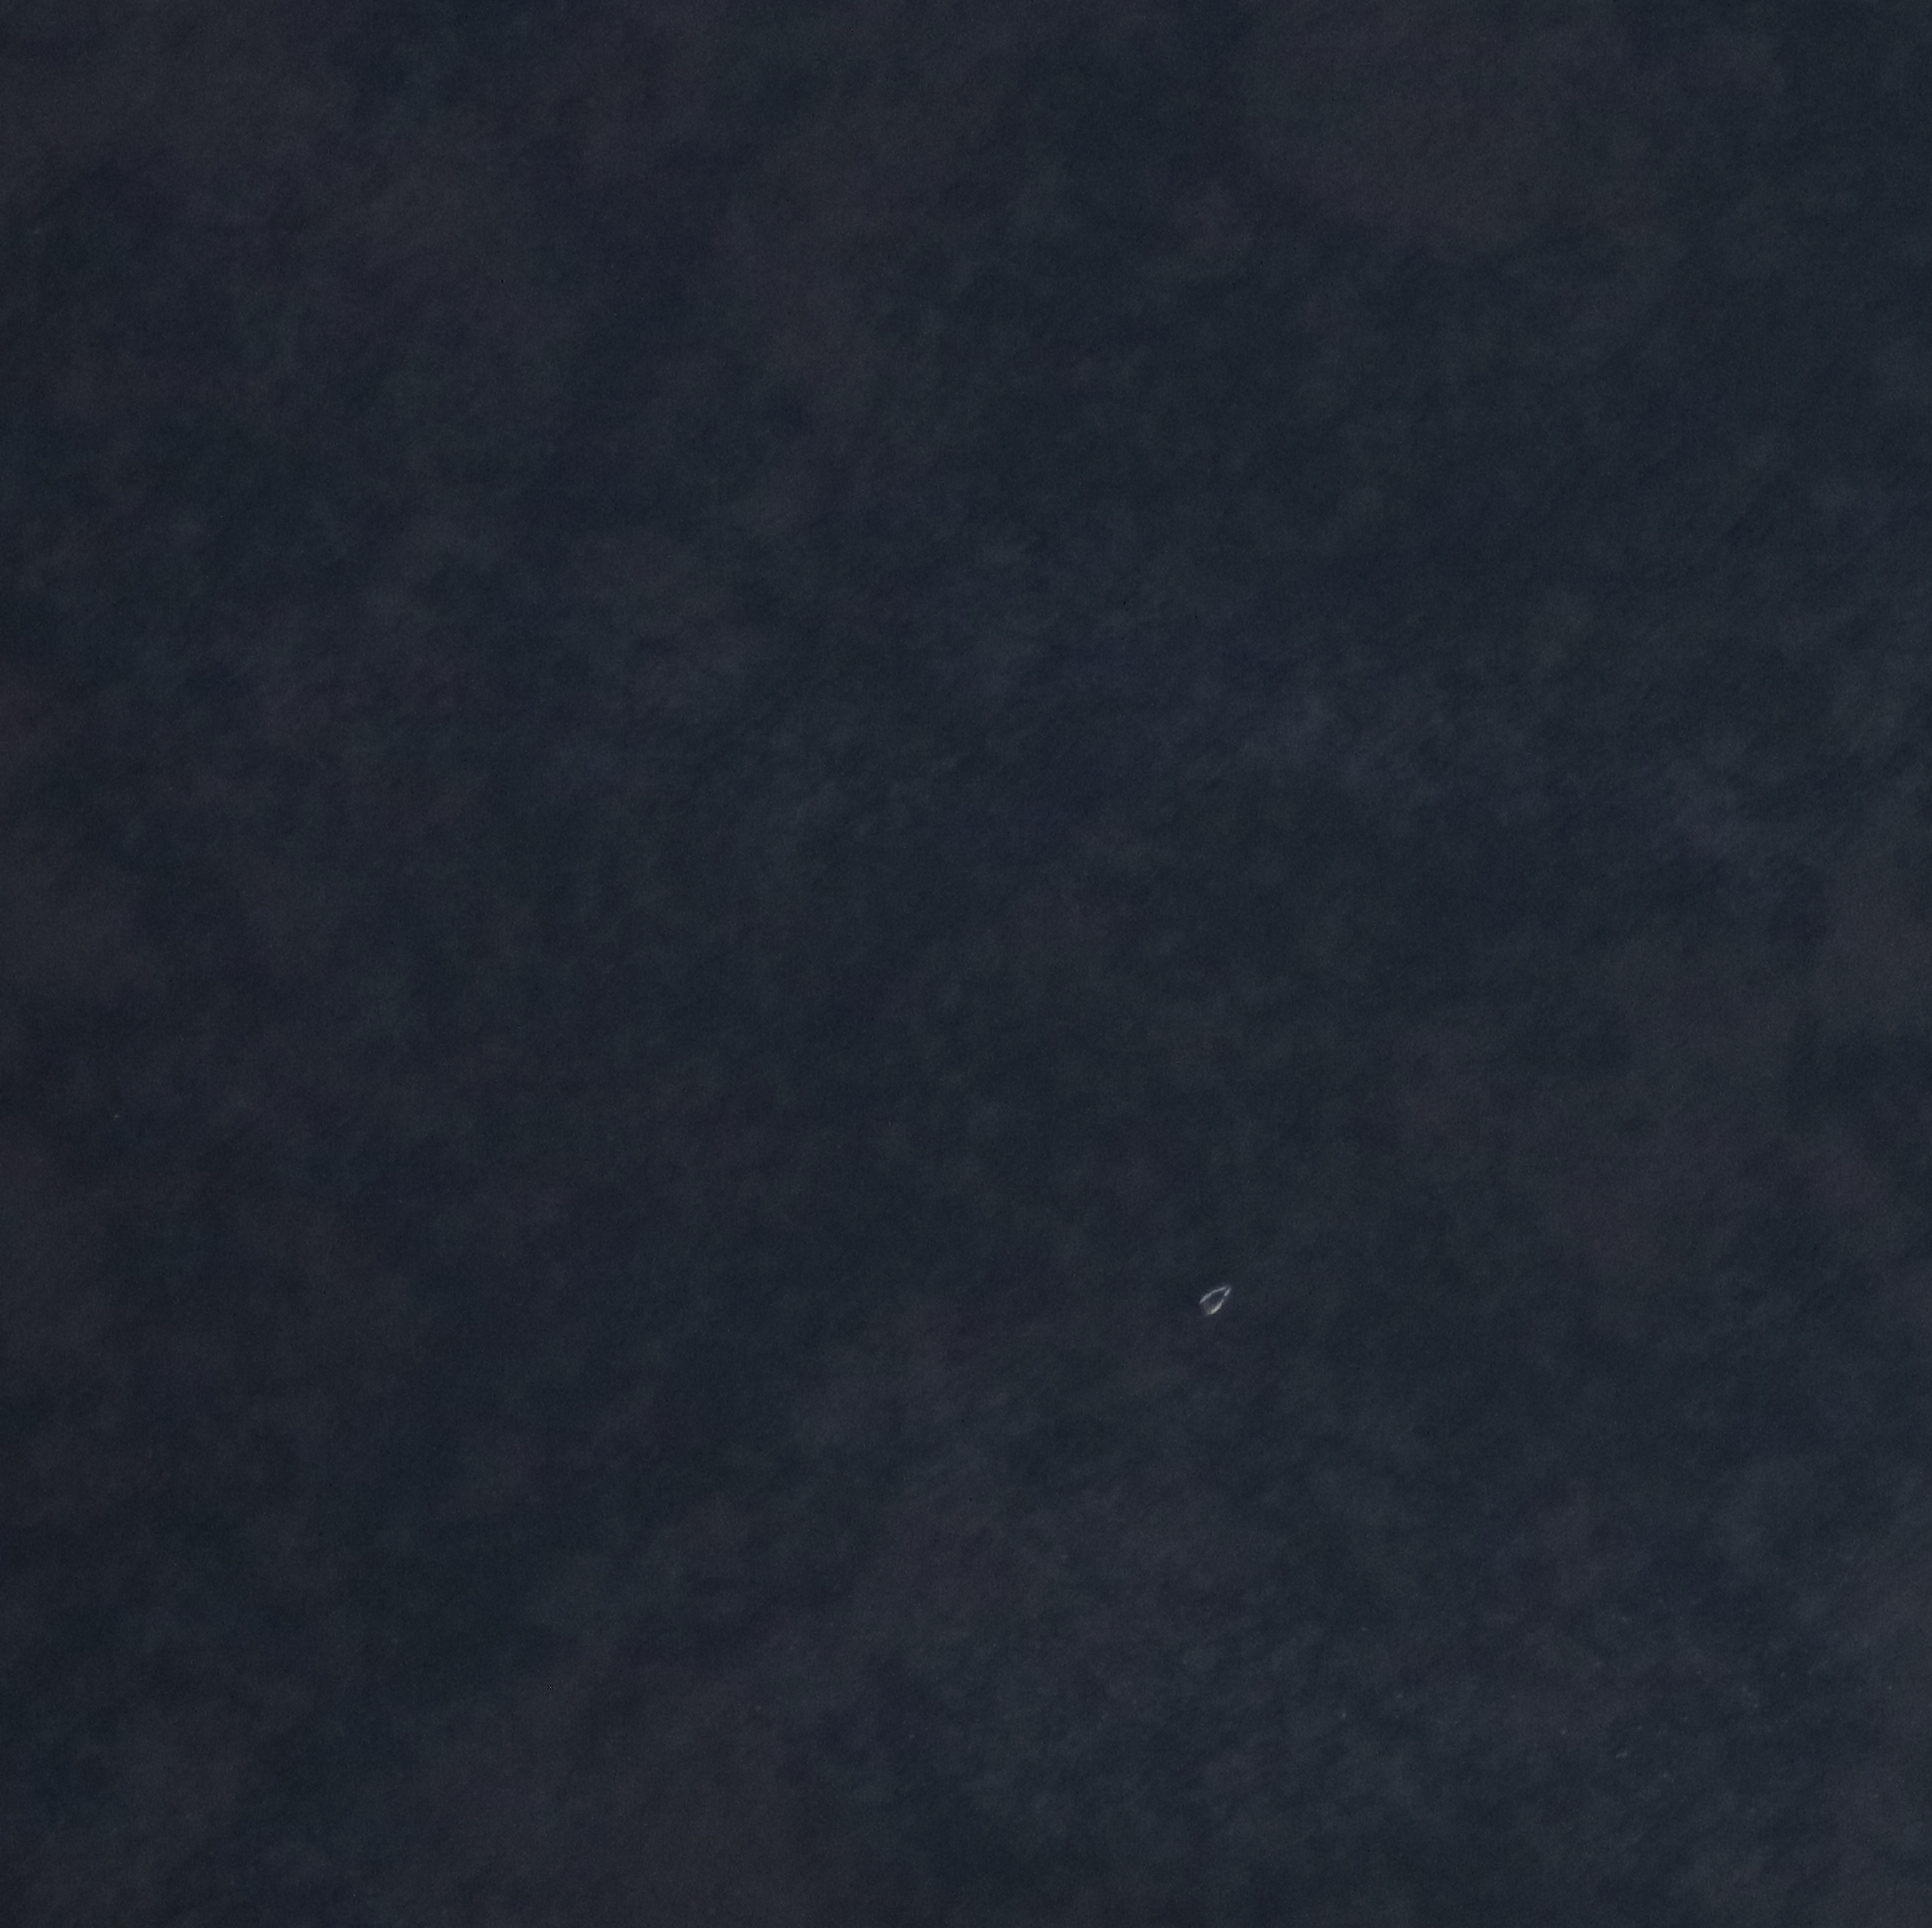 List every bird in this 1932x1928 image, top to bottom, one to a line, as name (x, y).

brant (1214, 1302)